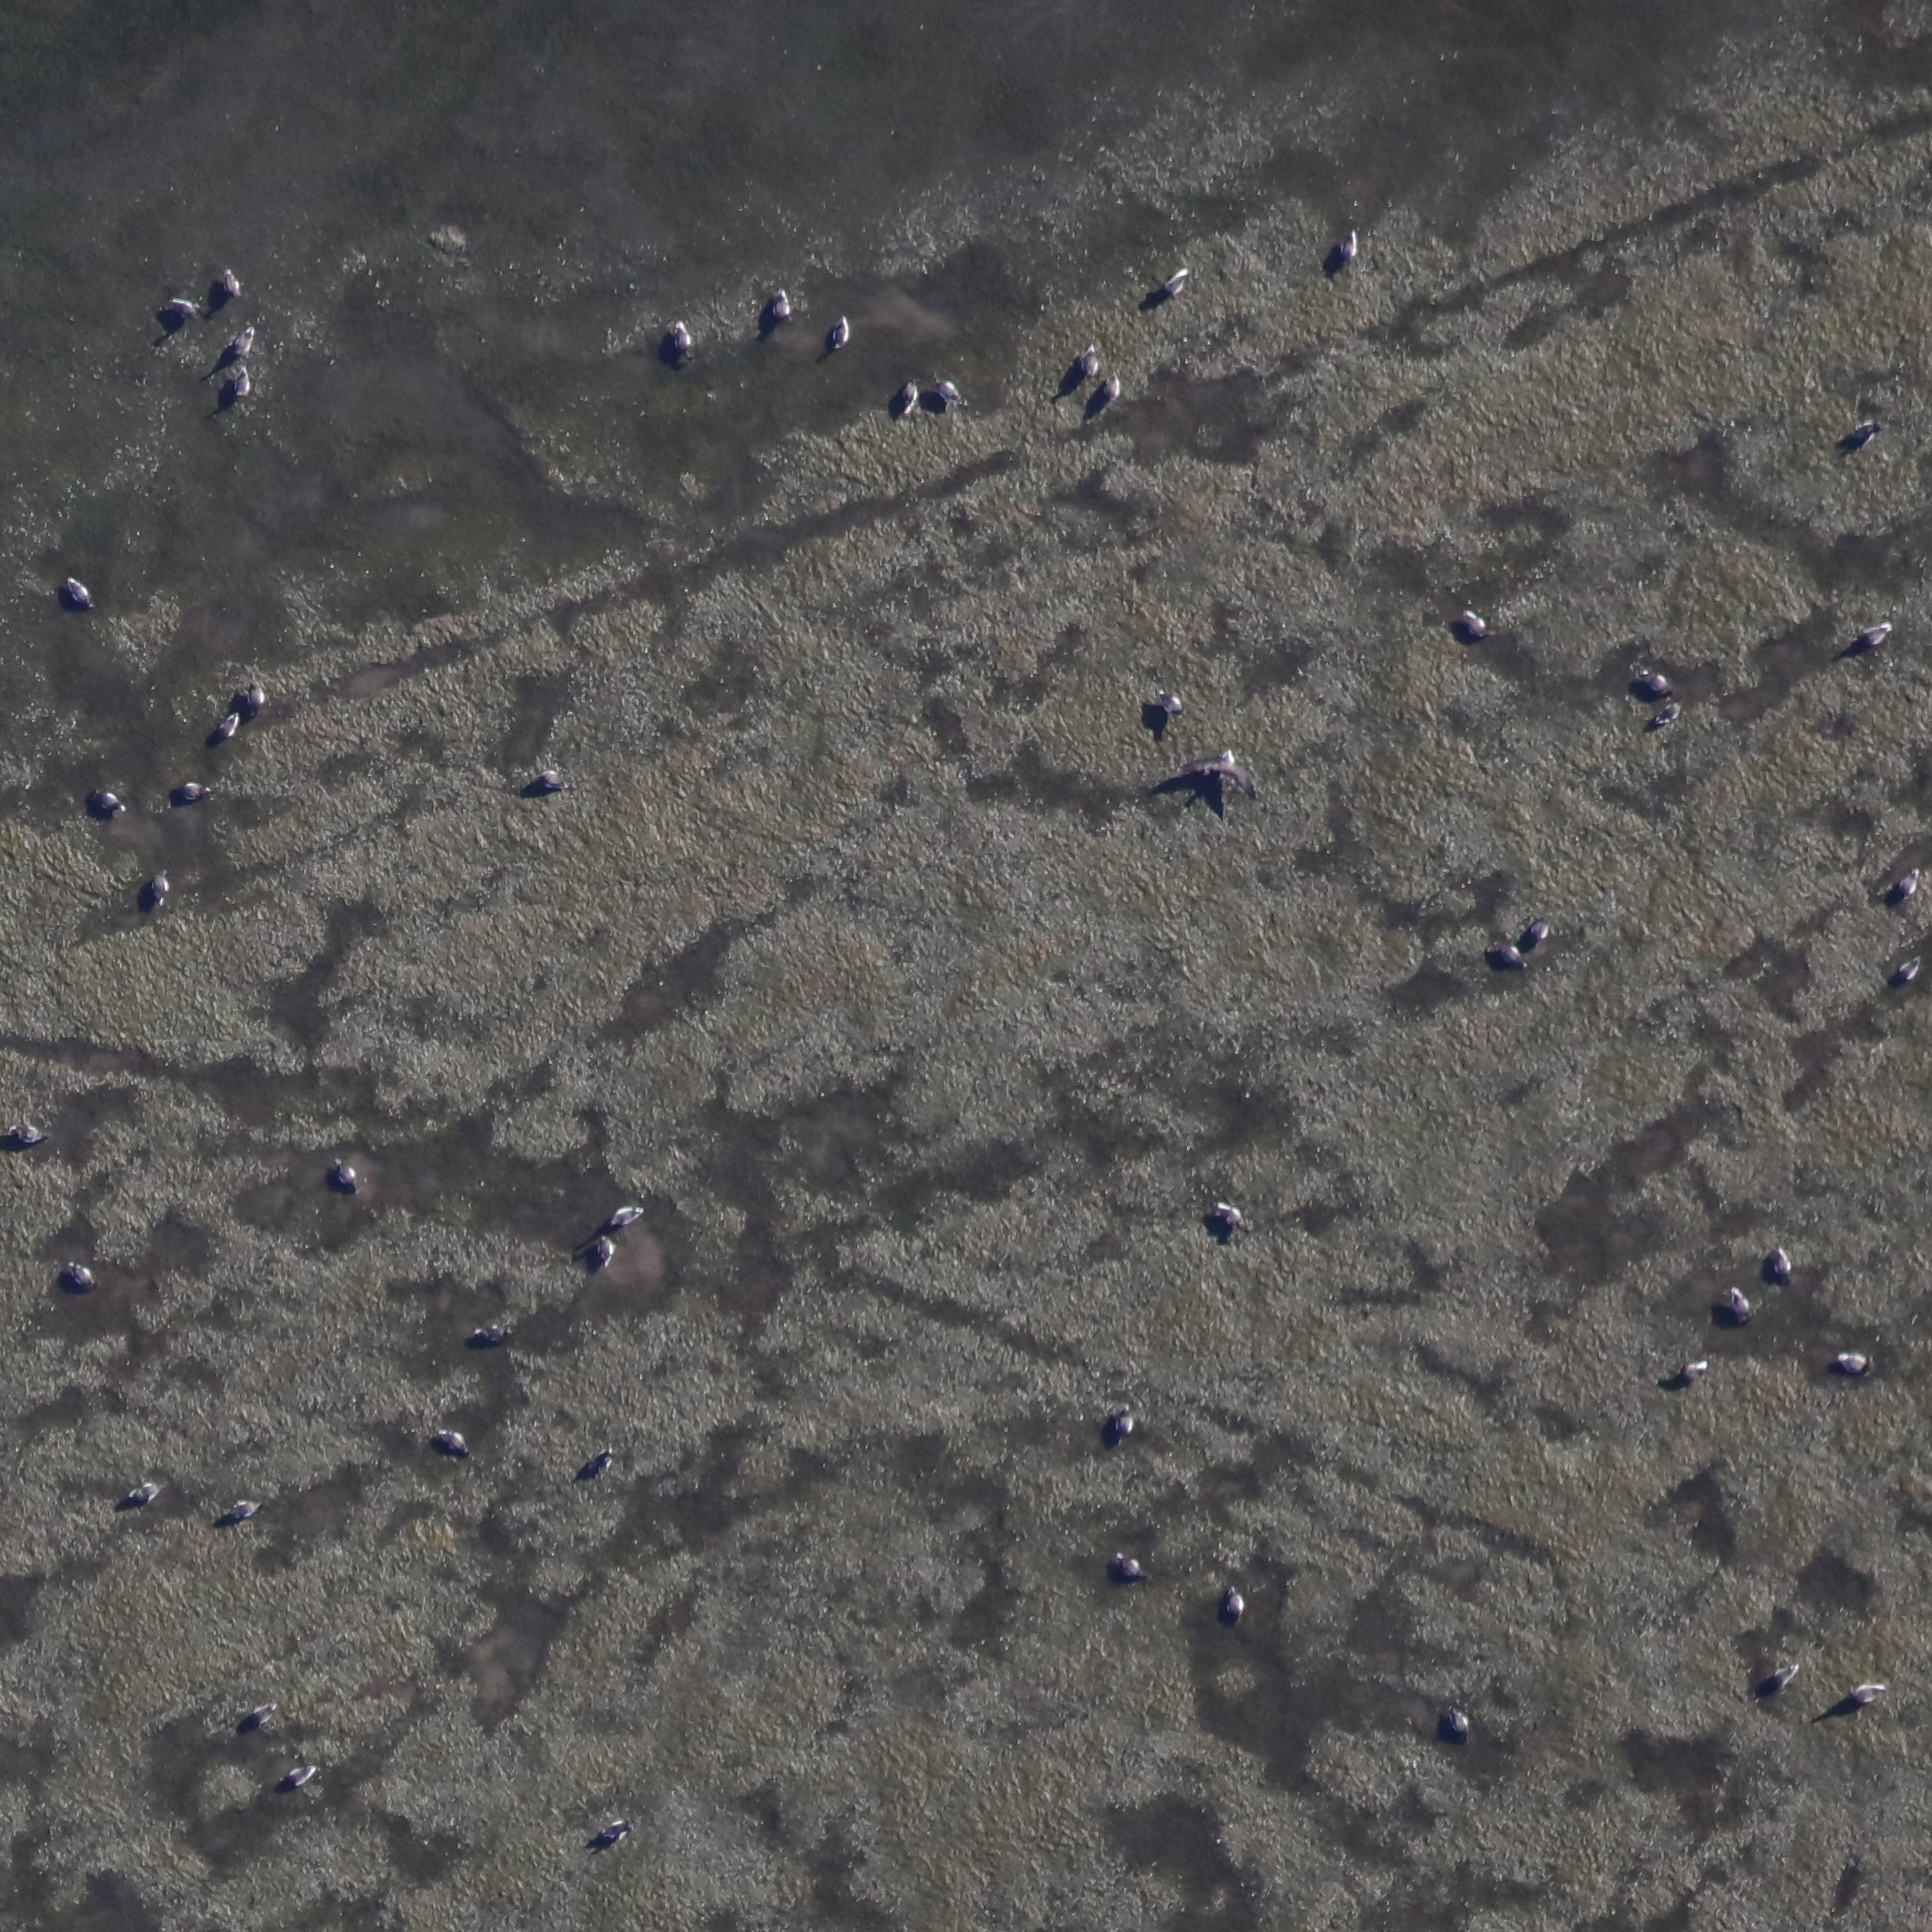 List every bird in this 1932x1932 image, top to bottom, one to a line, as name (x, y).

brant (1351, 246)
brant (1176, 284)
brant (231, 287)
brant (189, 307)
brant (779, 307)
brant (839, 336)
brant (682, 339)
brant (243, 341)
brant (1088, 364)
brant (241, 384)
brant (1110, 385)
brant (947, 390)
brant (910, 393)
brant (1867, 433)
brant (79, 593)
brant (1476, 624)
brant (1877, 635)
brant (1658, 684)
brant (256, 696)
brant (1177, 706)
brant (1668, 716)
brant (227, 727)
brant (1225, 765)
brant (553, 780)
brant (194, 791)
brant (110, 800)
brant (1907, 885)
brant (159, 886)
brant (1539, 930)
brant (1512, 954)
brant (1908, 970)
brant (29, 1131)
brant (346, 1175)
brant (626, 1217)
brant (1234, 1217)
brant (604, 1249)
brant (1782, 1264)
brant (82, 1277)
brant (1739, 1302)
brant (494, 1333)
brant (1855, 1363)
brant (1692, 1373)
brant (1123, 1423)
brant (456, 1441)
brant (606, 1462)
brant (150, 1489)
brant (246, 1510)
brant (1131, 1567)
brant (1234, 1603)
brant (1782, 1676)
brant (1865, 1693)
brant (262, 1717)
brant (1460, 1721)
brant (301, 1774)
brant (617, 1832)